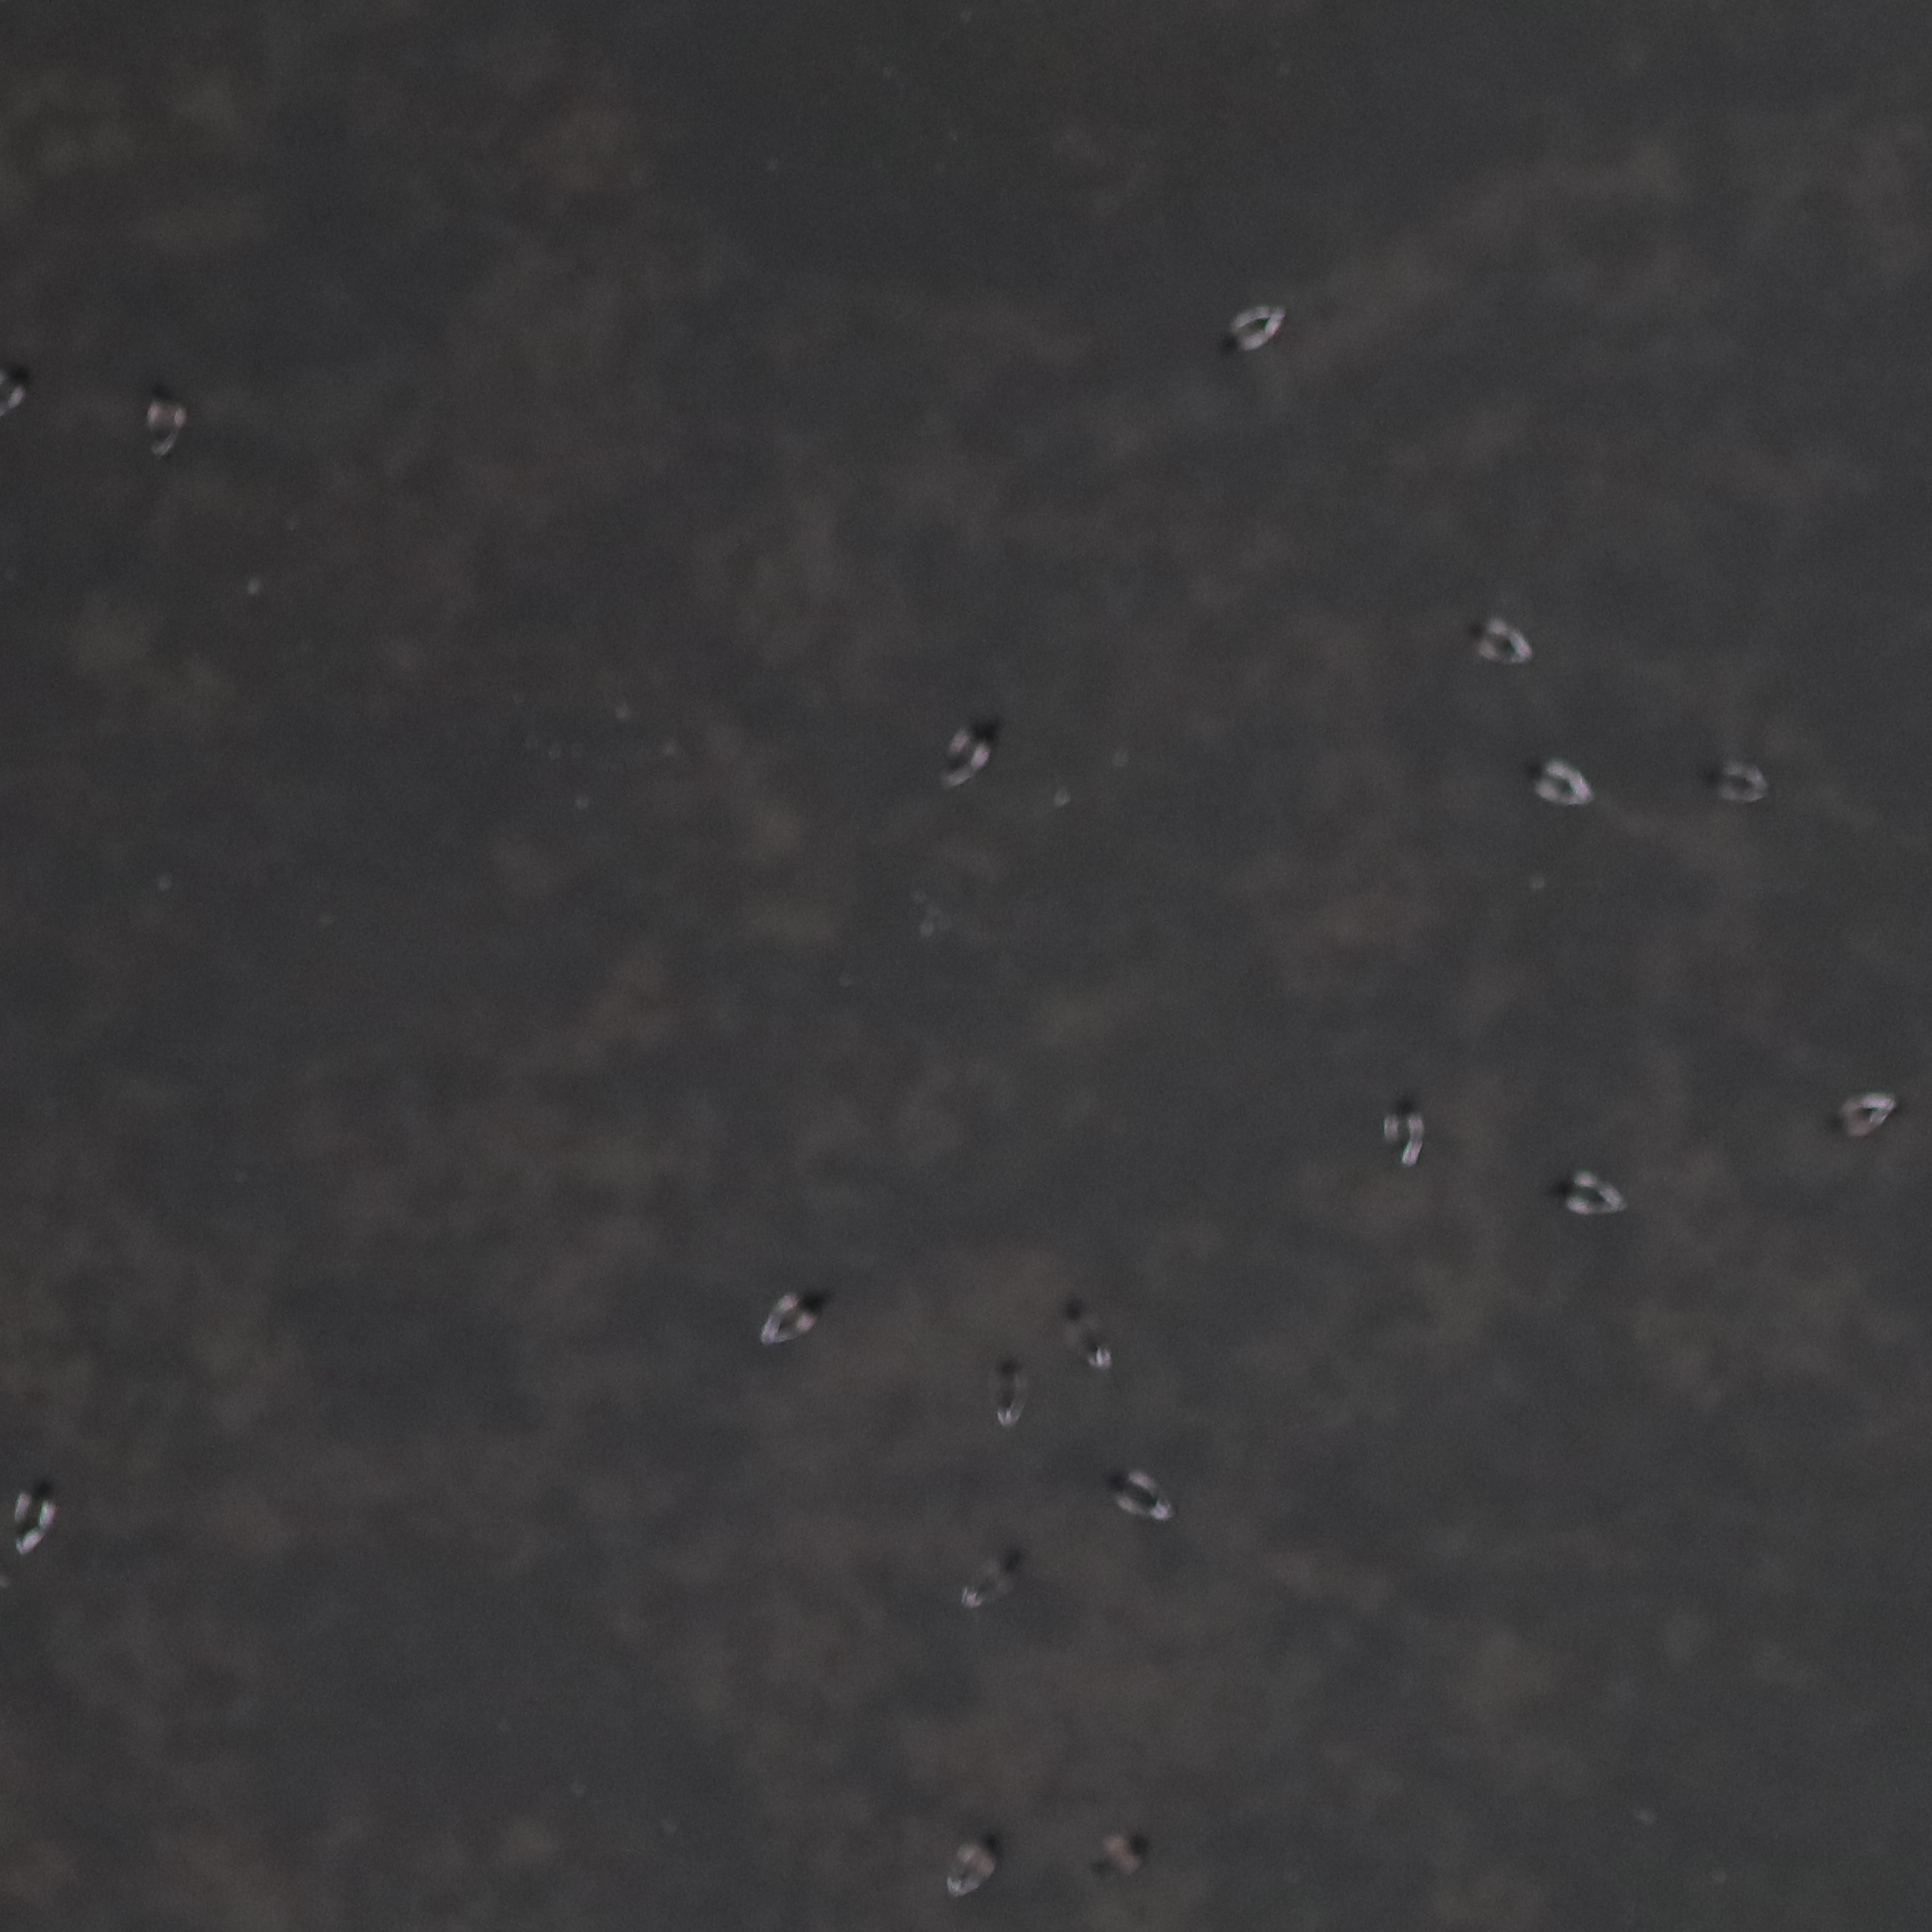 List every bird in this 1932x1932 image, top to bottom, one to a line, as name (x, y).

brant (1250, 329)
brant (10, 393)
brant (166, 420)
brant (1499, 638)
brant (957, 749)
brant (1554, 783)
brant (1737, 783)
brant (1863, 1107)
brant (1406, 1130)
brant (1585, 1192)
brant (787, 1319)
brant (1079, 1339)
brant (1004, 1386)
brant (1139, 1492)
brant (36, 1517)
brant (1002, 1571)
brant (1125, 1855)
brant (975, 1863)